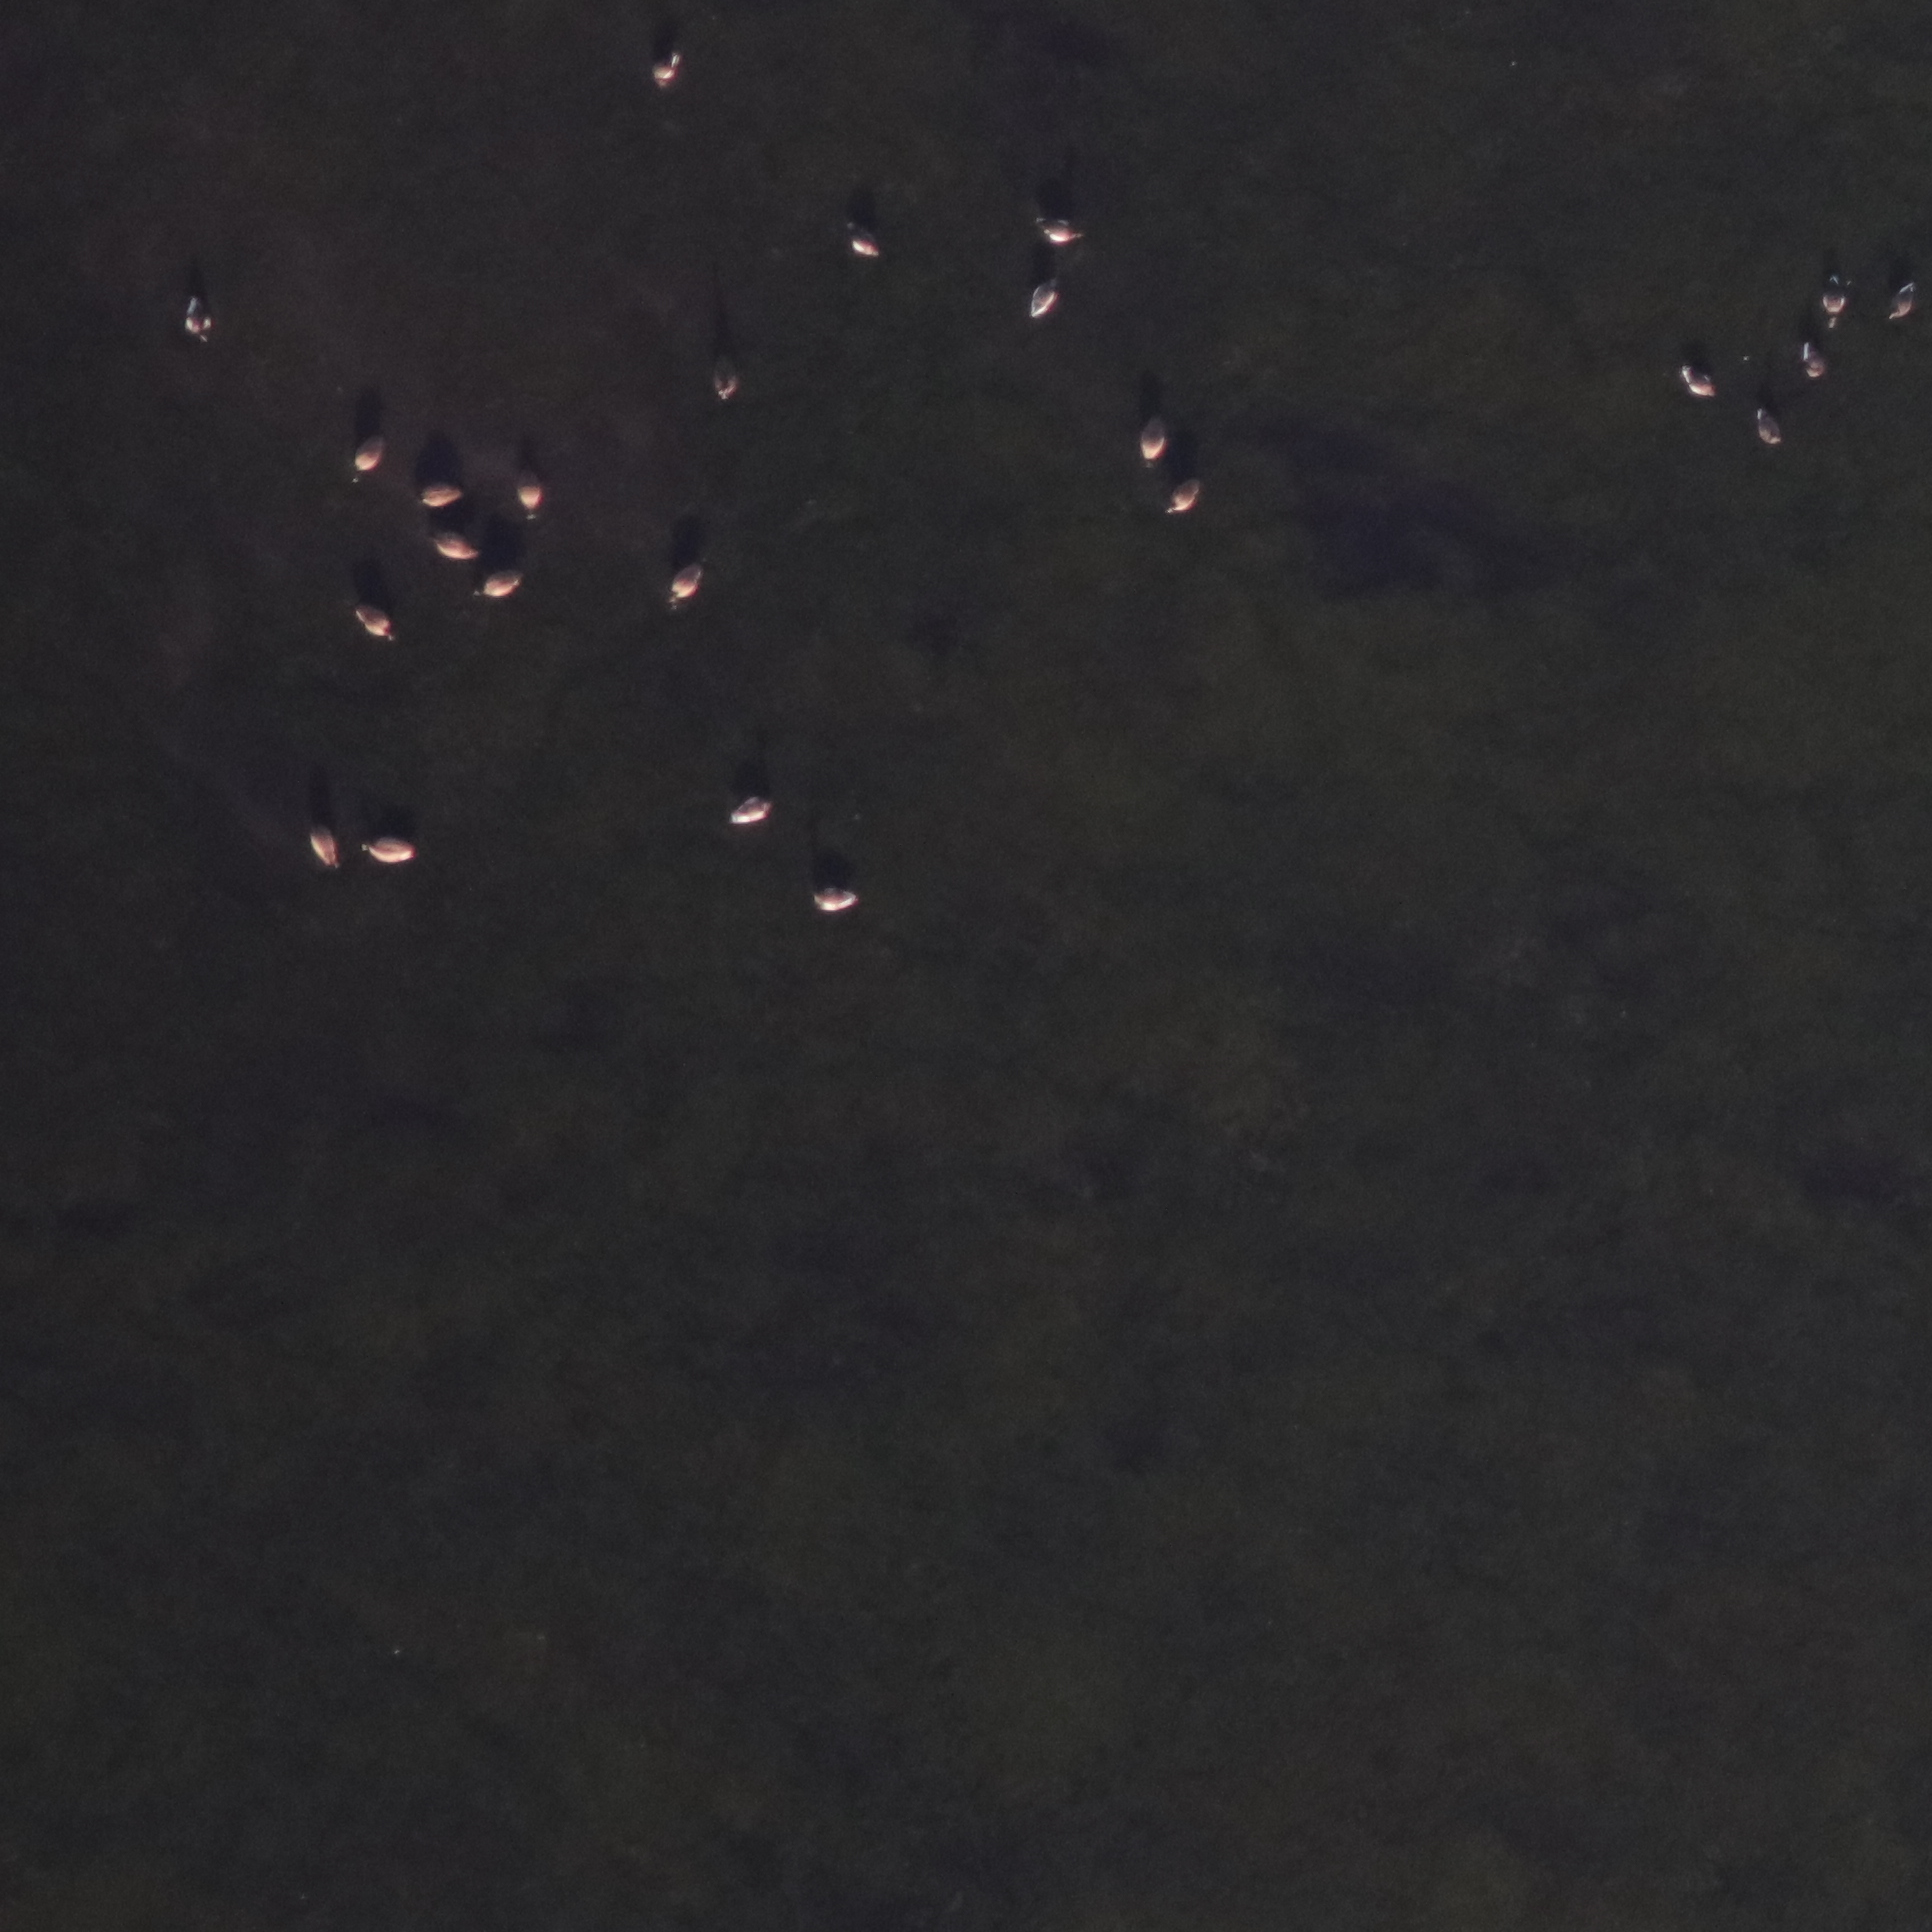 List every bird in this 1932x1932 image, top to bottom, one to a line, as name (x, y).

Canada goose (664, 70)
brant (1059, 229)
Canada goose (868, 241)
brant (1046, 296)
brant (1833, 303)
brant (1900, 303)
brant (198, 319)
brant (1814, 363)
brant (1698, 380)
Canada goose (724, 385)
brant (1770, 426)
Canada goose (1153, 438)
Canada goose (370, 454)
Canada goose (440, 493)
Canada goose (531, 494)
Canada goose (1182, 495)
Canada goose (439, 536)
Canada goose (497, 578)
Canada goose (687, 581)
Canada goose (372, 622)
brant (749, 810)
Canada goose (325, 843)
Canada goose (391, 851)
Canada goose (834, 897)